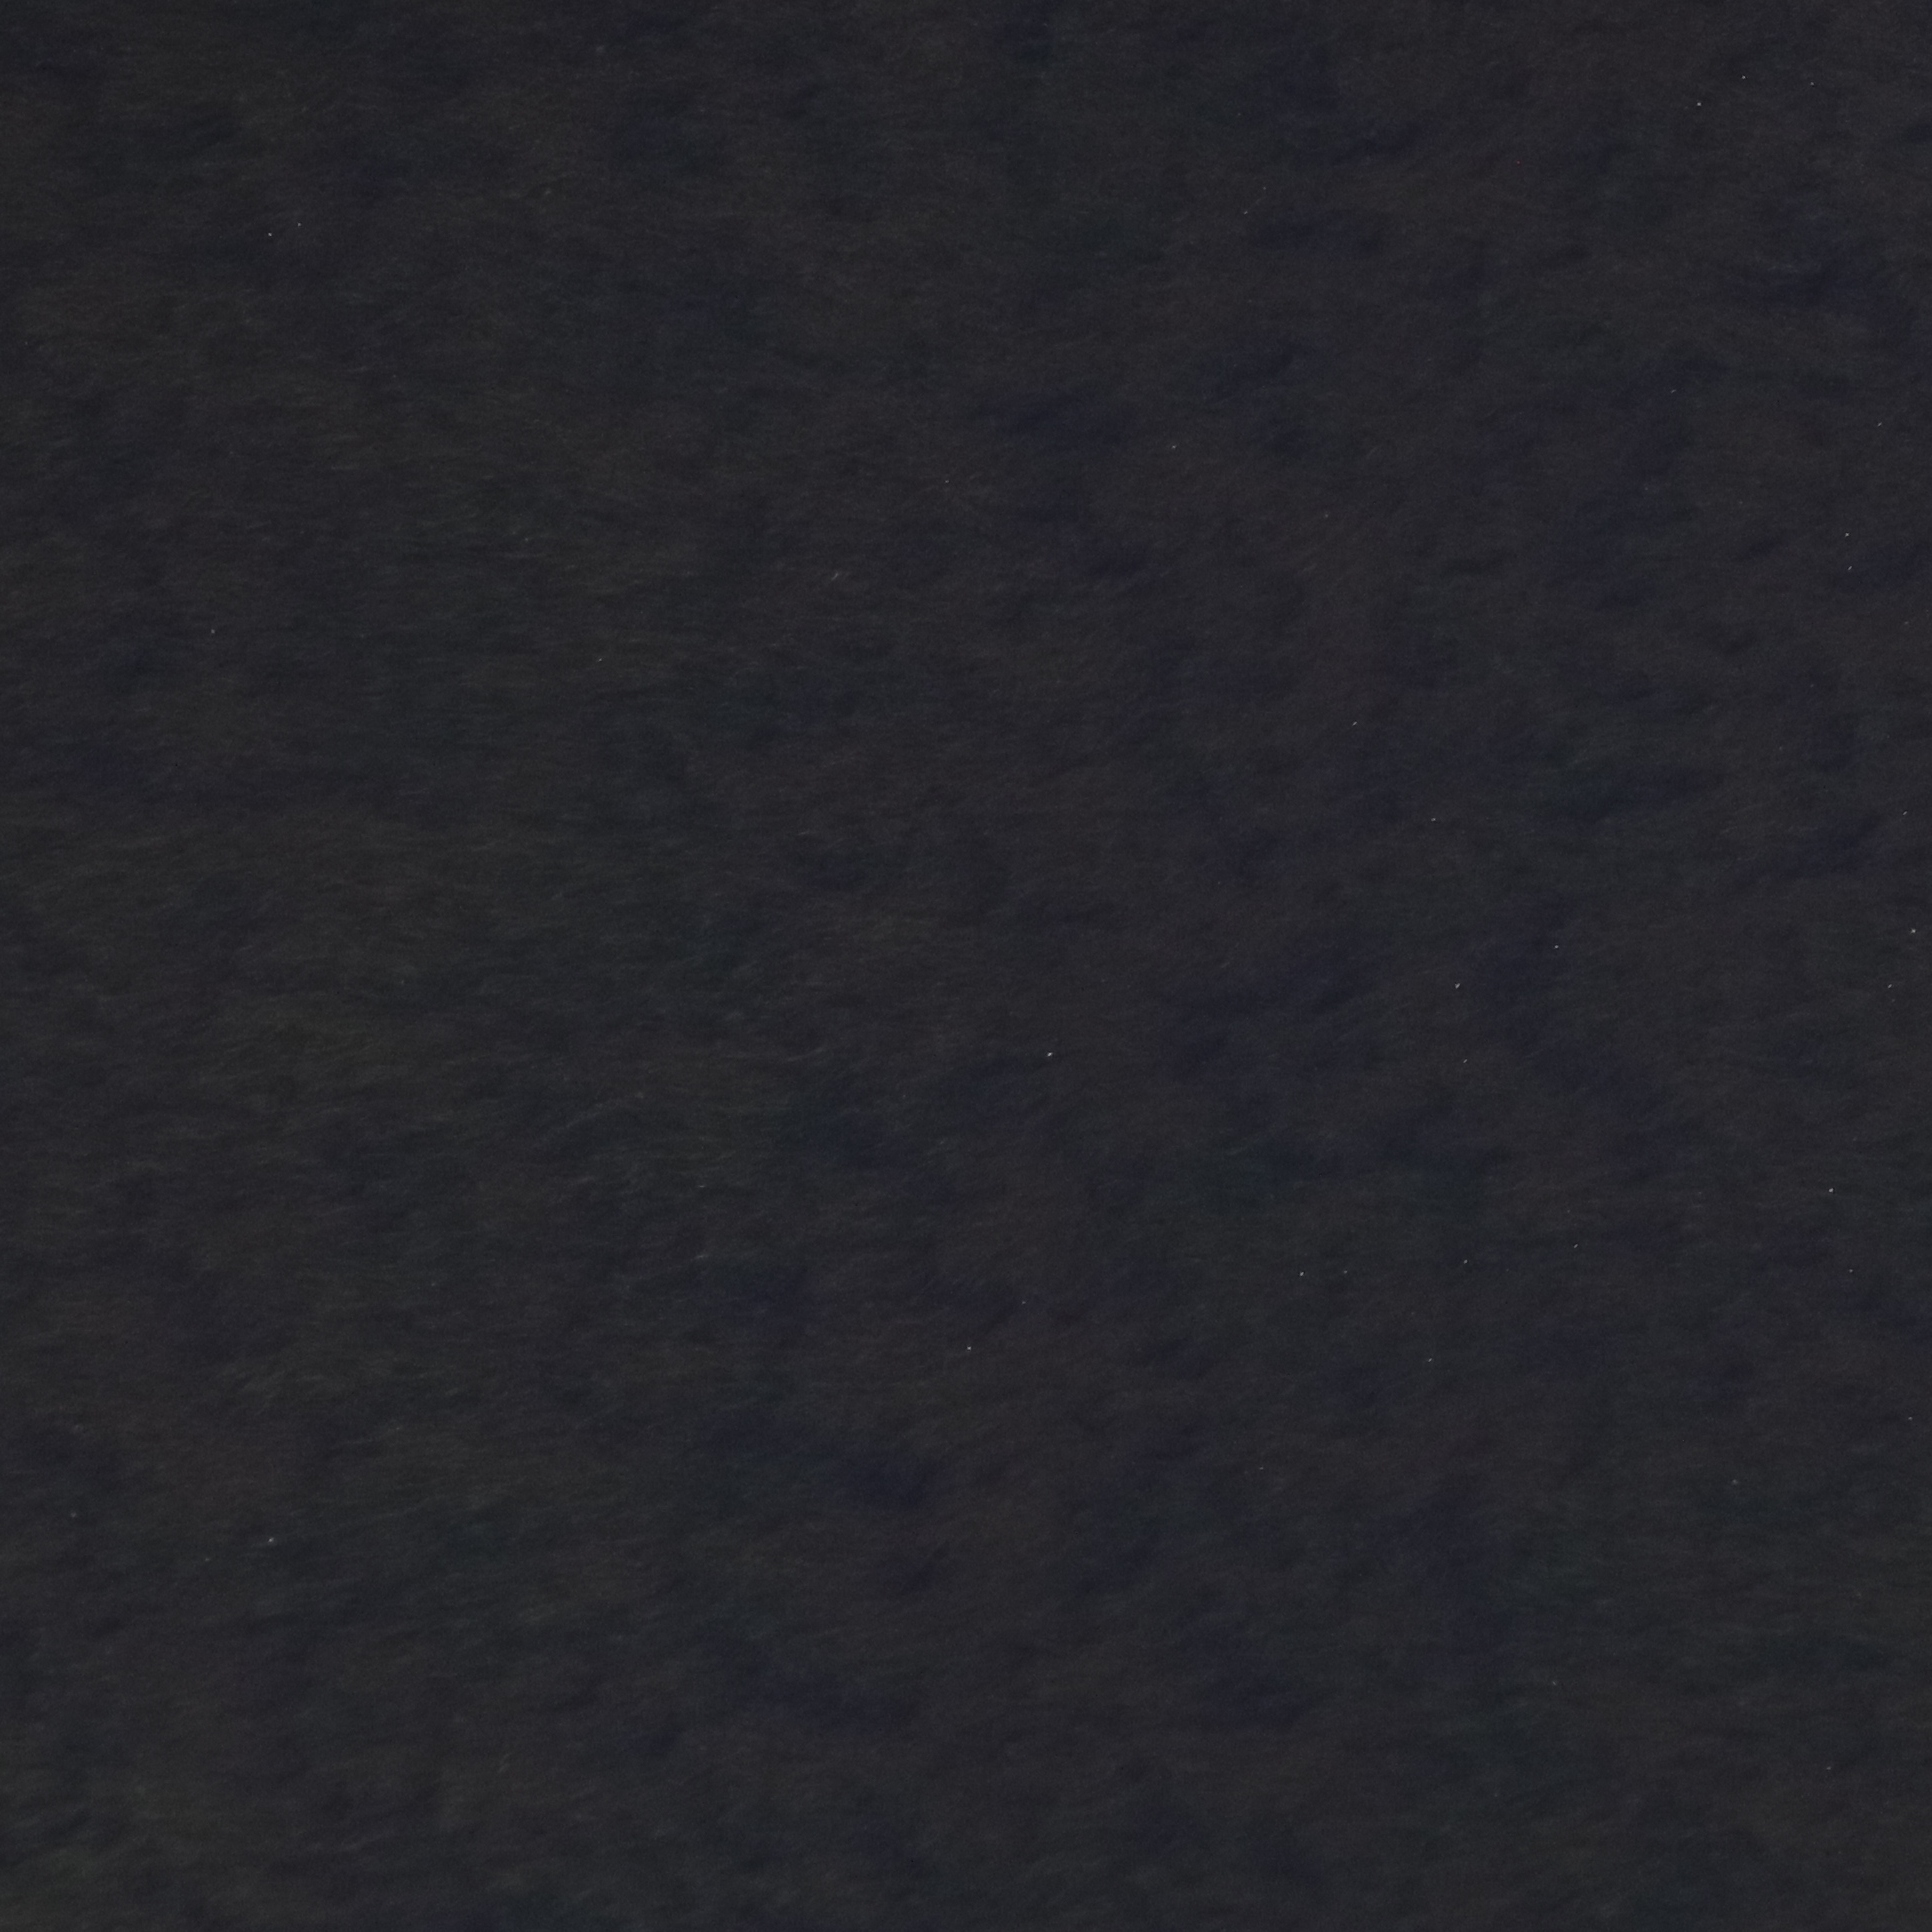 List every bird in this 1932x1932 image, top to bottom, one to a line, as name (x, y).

None